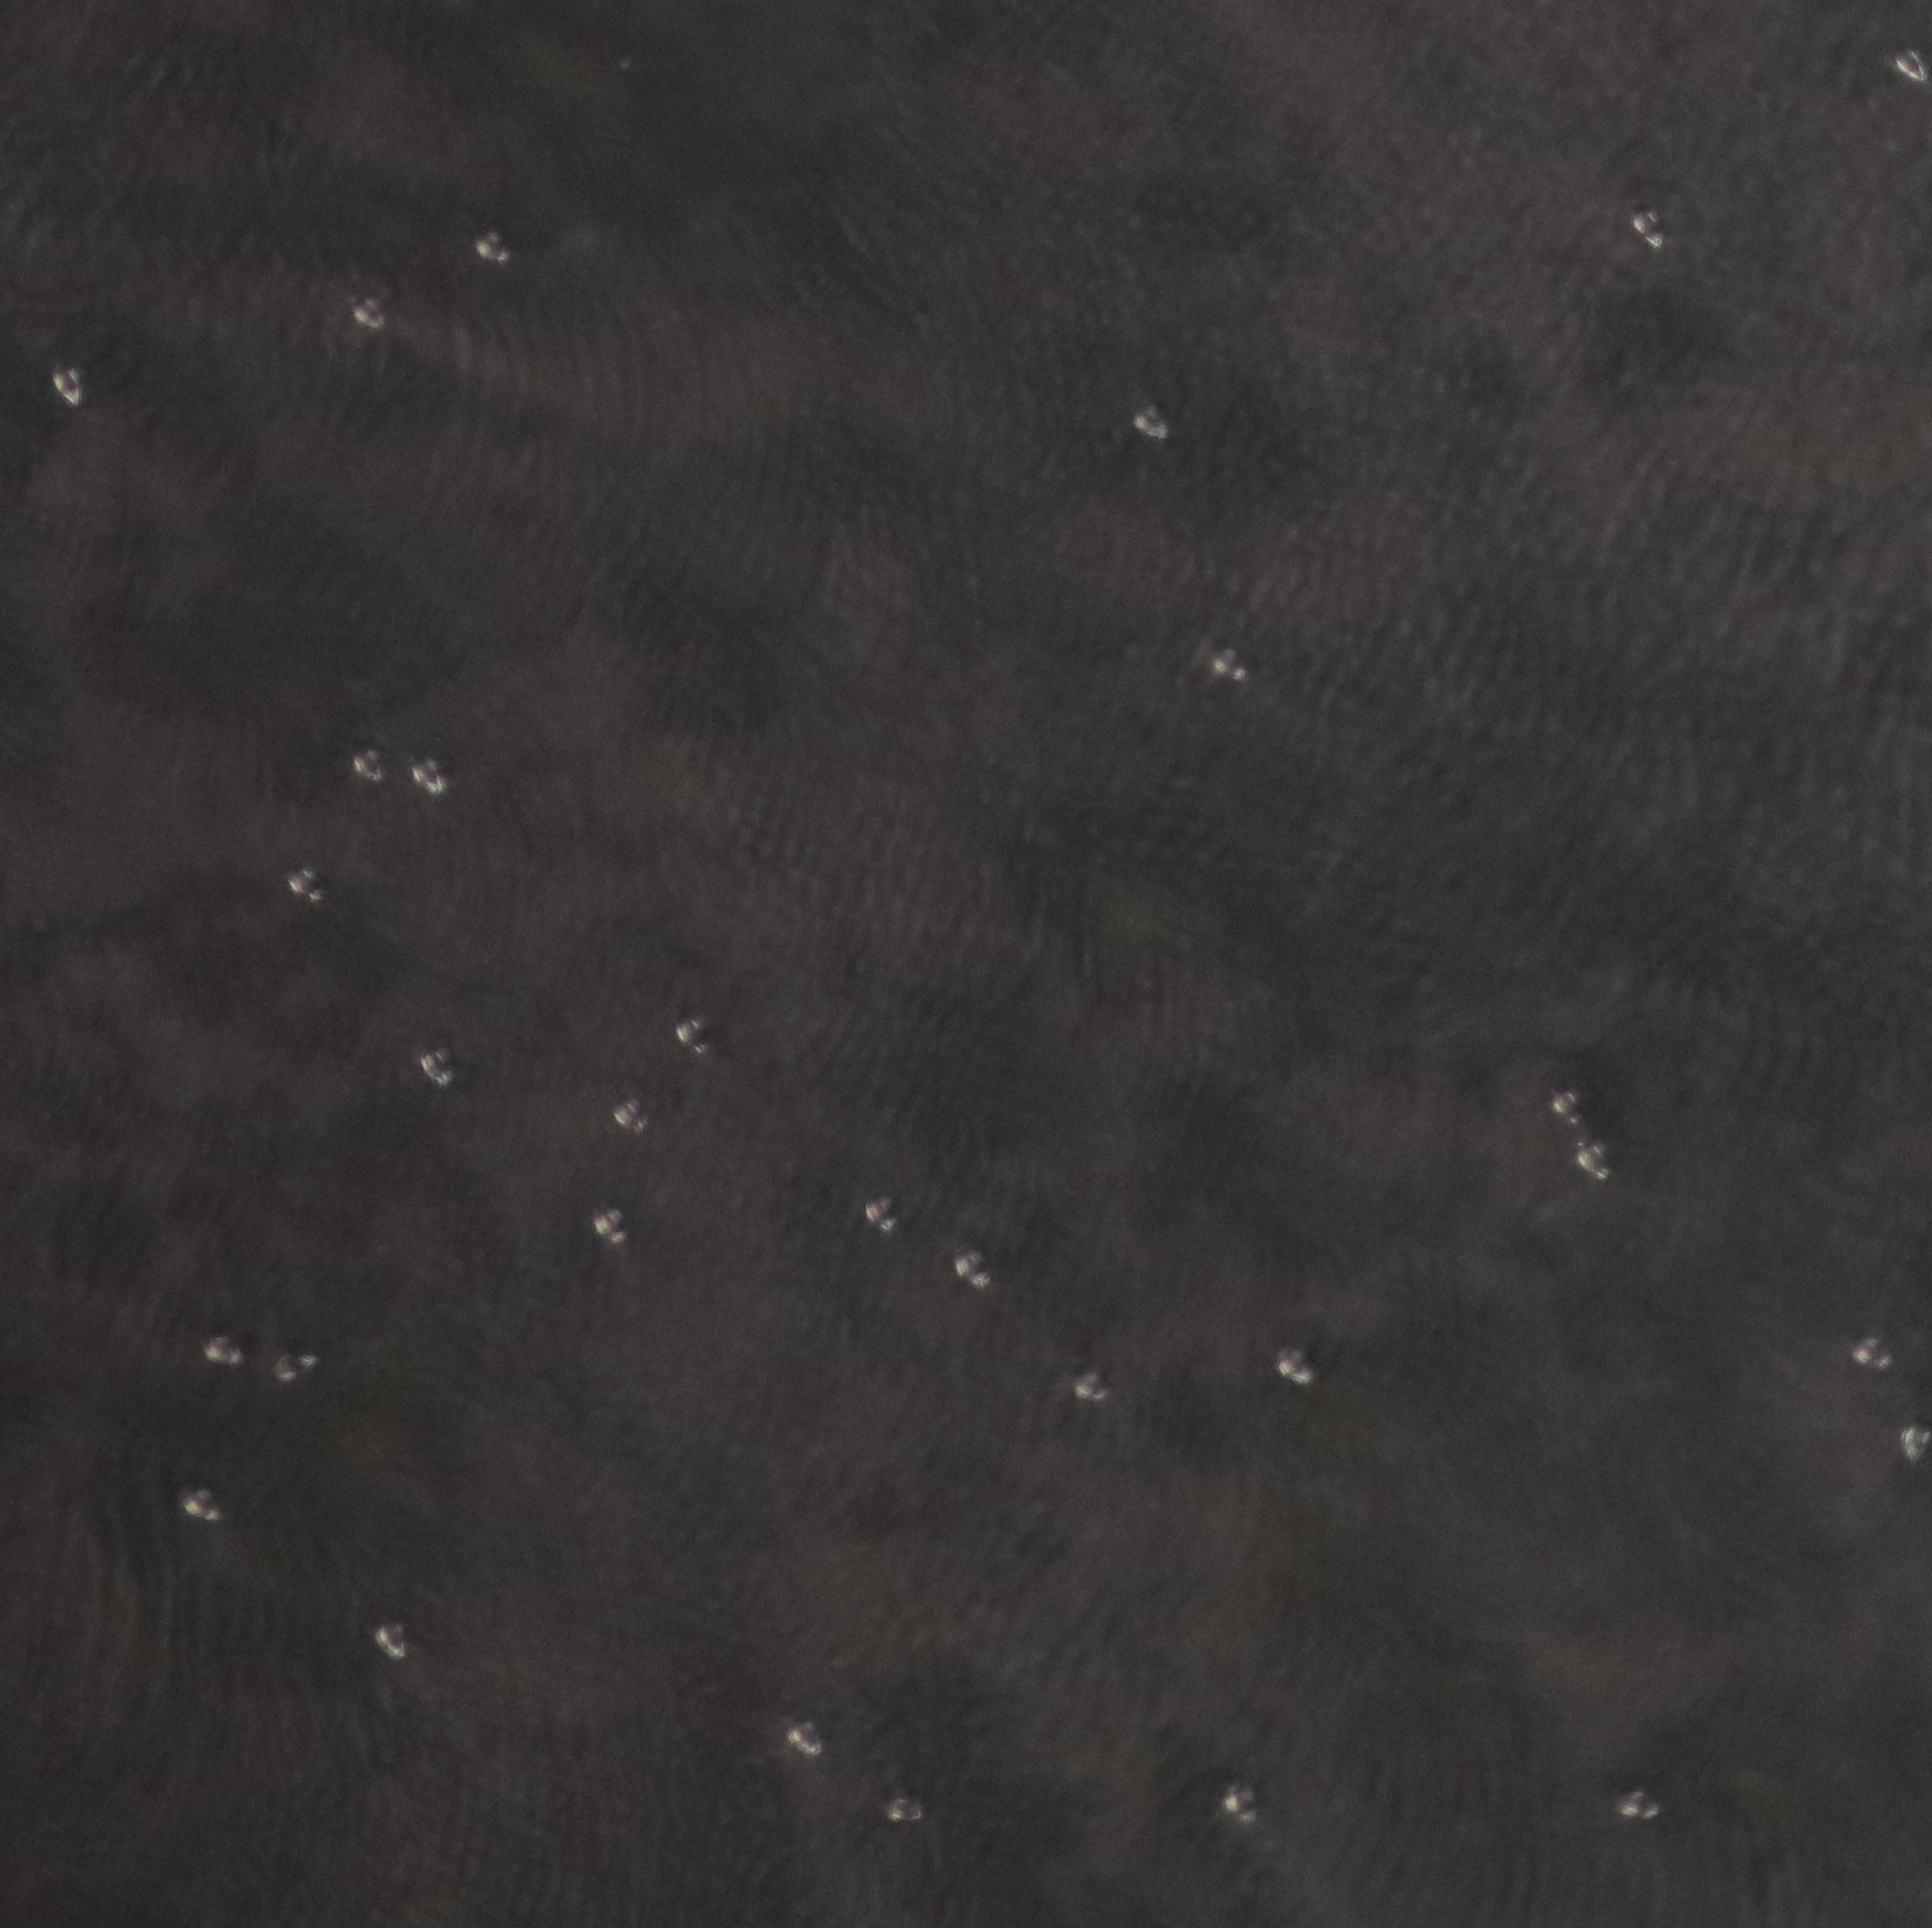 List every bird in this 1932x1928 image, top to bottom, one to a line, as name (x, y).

brant (1909, 64)
brant (1647, 225)
brant (491, 246)
brant (368, 313)
brant (67, 385)
brant (1156, 423)
brant (1224, 664)
brant (369, 764)
brant (428, 776)
brant (306, 884)
brant (690, 1034)
brant (434, 1066)
brant (1567, 1103)
brant (630, 1115)
brant (1592, 1160)
brant (882, 1211)
brant (606, 1235)
brant (976, 1273)
brant (223, 1349)
brant (1872, 1358)
brant (1297, 1364)
brant (287, 1365)
brant (1088, 1390)
brant (1915, 1452)
brant (199, 1503)
brant (394, 1639)
brant (806, 1736)
brant (1239, 1801)
brant (1634, 1803)
brant (903, 1807)